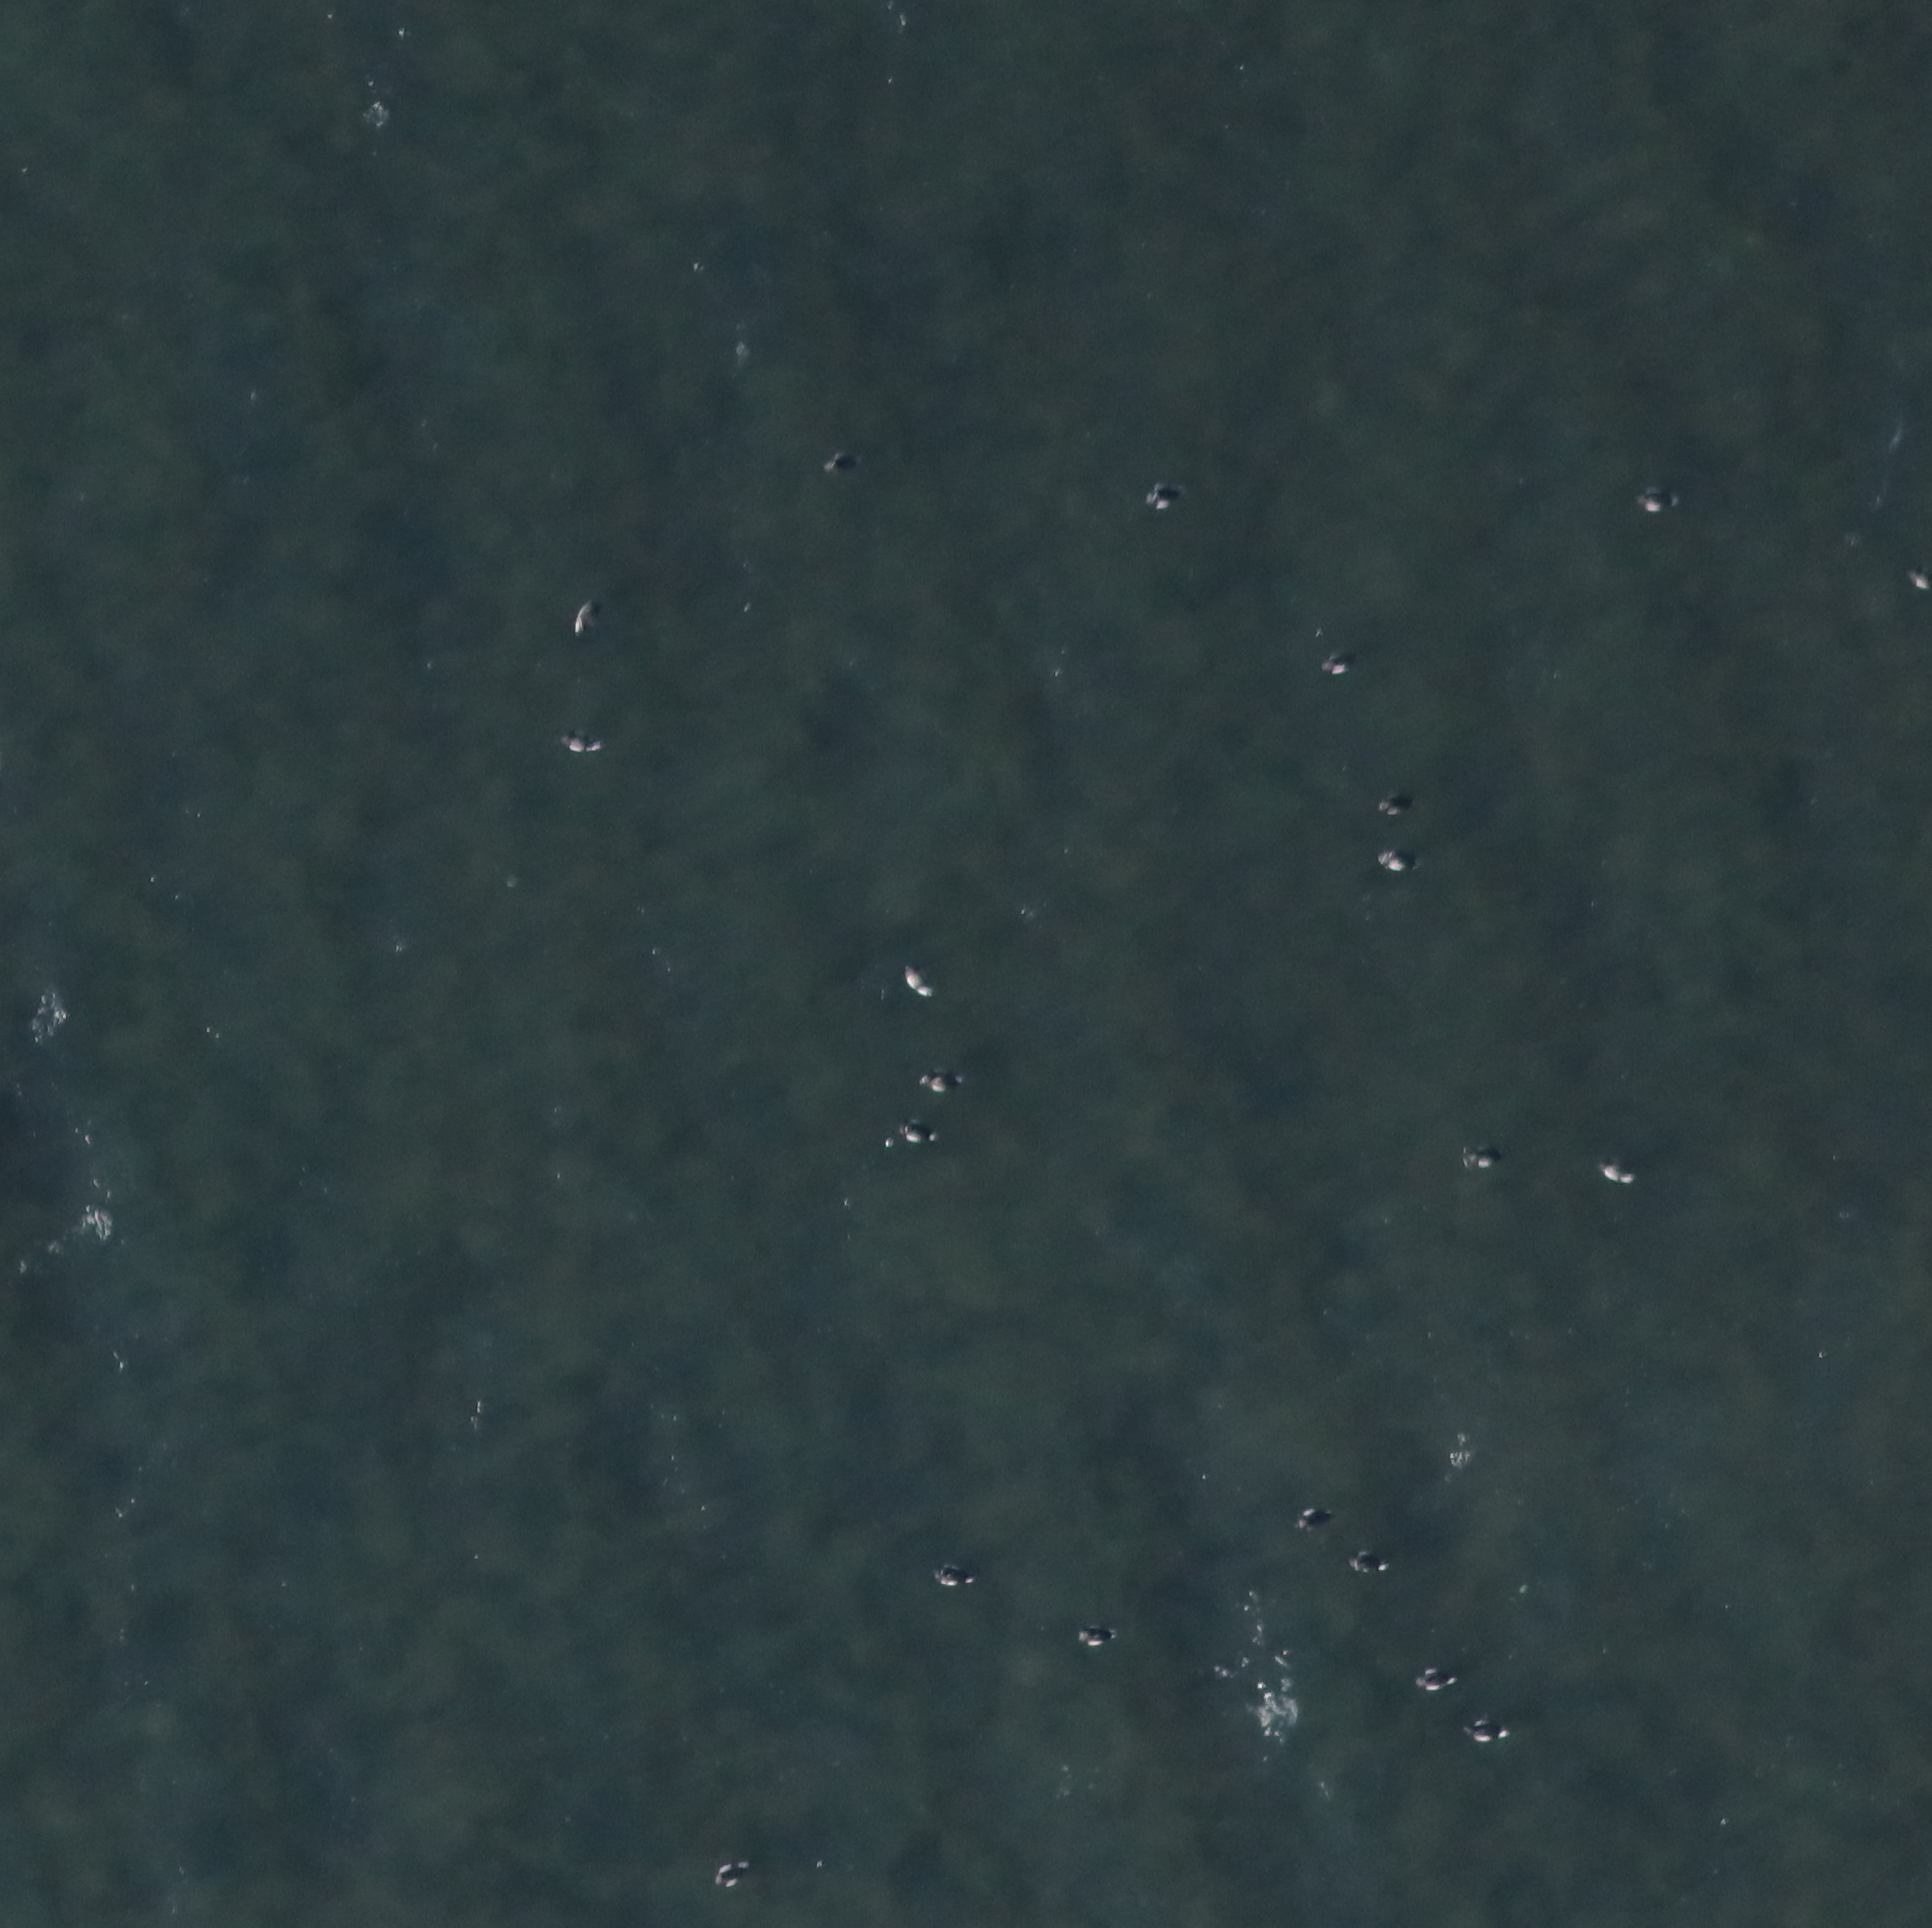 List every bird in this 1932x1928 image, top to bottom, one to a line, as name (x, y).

brant (847, 460)
brant (1172, 491)
brant (1653, 497)
brant (1925, 578)
brant (587, 618)
brant (1337, 663)
brant (579, 740)
brant (1397, 800)
brant (1399, 858)
brant (917, 981)
brant (941, 1081)
brant (912, 1130)
brant (1482, 1158)
brant (1617, 1173)
brant (1312, 1515)
brant (1367, 1564)
brant (952, 1575)
brant (1096, 1636)
brant (1435, 1680)
brant (1486, 1731)
brant (734, 1873)